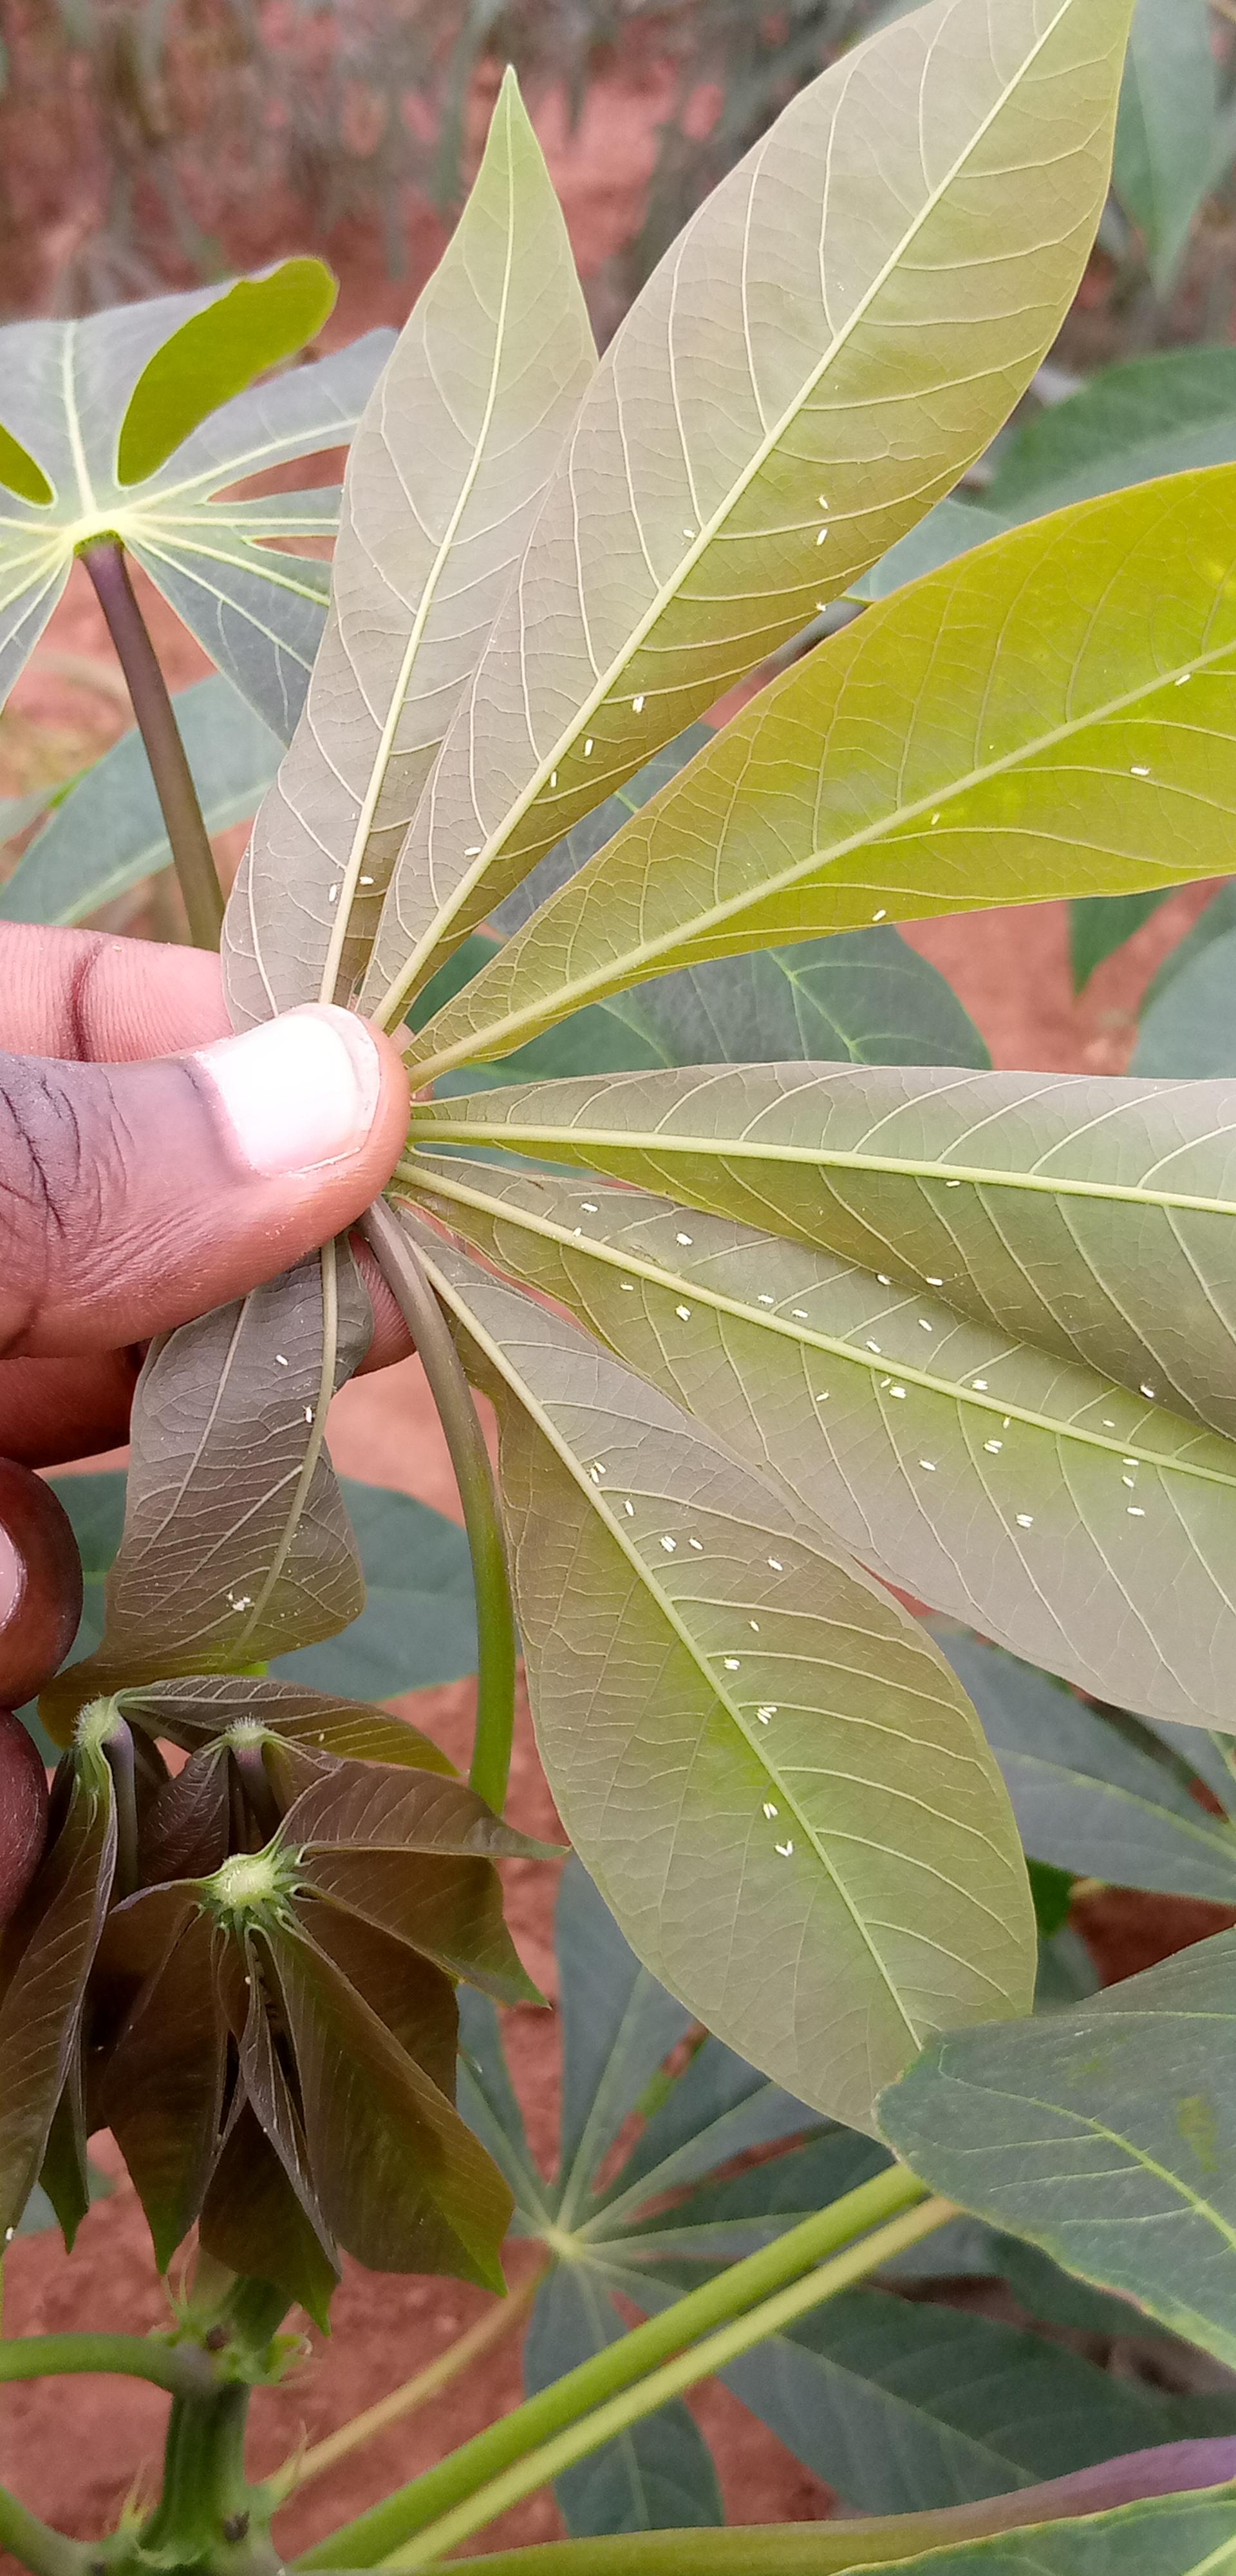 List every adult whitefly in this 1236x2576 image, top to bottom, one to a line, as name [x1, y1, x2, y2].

whitefly [816, 493, 833, 513]
whitefly [813, 526, 832, 549]
whitefly [680, 527, 700, 540]
whitefly [814, 601, 830, 615]
whitefly [1172, 671, 1192, 689]
whitefly [636, 694, 645, 715]
whitefly [630, 697, 638, 713]
whitefly [582, 735, 594, 761]
whitefly [1127, 764, 1152, 781]
whitefly [549, 768, 561, 791]
whitefly [928, 810, 944, 828]
whitefly [462, 844, 483, 859]
whitefly [357, 873, 378, 889]
whitefly [326, 882, 339, 906]
whitefly [870, 906, 888, 923]
whitefly [944, 1177, 964, 1190]
whitefly [579, 1200, 601, 1215]
whitefly [571, 1224, 585, 1238]
whitefly [677, 1231, 695, 1246]
whitefly [675, 1235, 687, 1246]
whitefly [875, 1273, 894, 1287]
whitefly [924, 1276, 944, 1288]
whitefly [617, 1280, 635, 1294]
whitefly [754, 1292, 775, 1305]
whitefly [679, 1303, 692, 1317]
whitefly [673, 1306, 689, 1323]
whitefly [788, 1306, 810, 1321]
whitefly [915, 1317, 935, 1333]
whitefly [864, 1337, 884, 1355]
whitefly [273, 1352, 290, 1368]
whitefly [877, 1376, 892, 1388]
whitefly [971, 1378, 988, 1385]
whitefly [970, 1383, 989, 1392]
whitefly [1138, 1384, 1157, 1401]
whitefly [890, 1385, 906, 1393]
whitefly [813, 1388, 830, 1404]
whitefly [888, 1388, 906, 1399]
whitefly [303, 1403, 314, 1425]
whitefly [1000, 1415, 1014, 1431]
whitefly [1100, 1417, 1117, 1429]
whitefly [986, 1438, 1005, 1449]
whitefly [982, 1442, 1000, 1456]
whitefly [1120, 1455, 1141, 1467]
whitefly [917, 1457, 937, 1473]
whitefly [593, 1459, 608, 1477]
whitefly [590, 1465, 600, 1485]
whitefly [1120, 1474, 1137, 1490]
whitefly [623, 1497, 638, 1518]
whitefly [1125, 1504, 1147, 1519]
whitefly [1015, 1512, 1035, 1522]
whitefly [1015, 1518, 1031, 1529]
whitefly [663, 1535, 678, 1549]
whitefly [657, 1536, 675, 1554]
whitefly [686, 1537, 706, 1552]
whitefly [765, 1555, 783, 1575]
whitefly [225, 1590, 235, 1604]
whitefly [242, 1596, 254, 1605]
whitefly [230, 1600, 246, 1614]
whitefly [235, 1600, 246, 1608]
whitefly [748, 1618, 762, 1634]
whitefly [723, 1656, 742, 1667]
whitefly [723, 1663, 739, 1671]
whitefly [762, 1704, 778, 1714]
whitefly [758, 1708, 772, 1721]
whitefly [755, 1711, 769, 1727]
whitefly [316, 1730, 328, 1744]
whitefly [768, 1801, 781, 1818]
whitefly [761, 1802, 771, 1821]
whitefly [785, 1839, 794, 1857]
whitefly [774, 1843, 789, 1858]